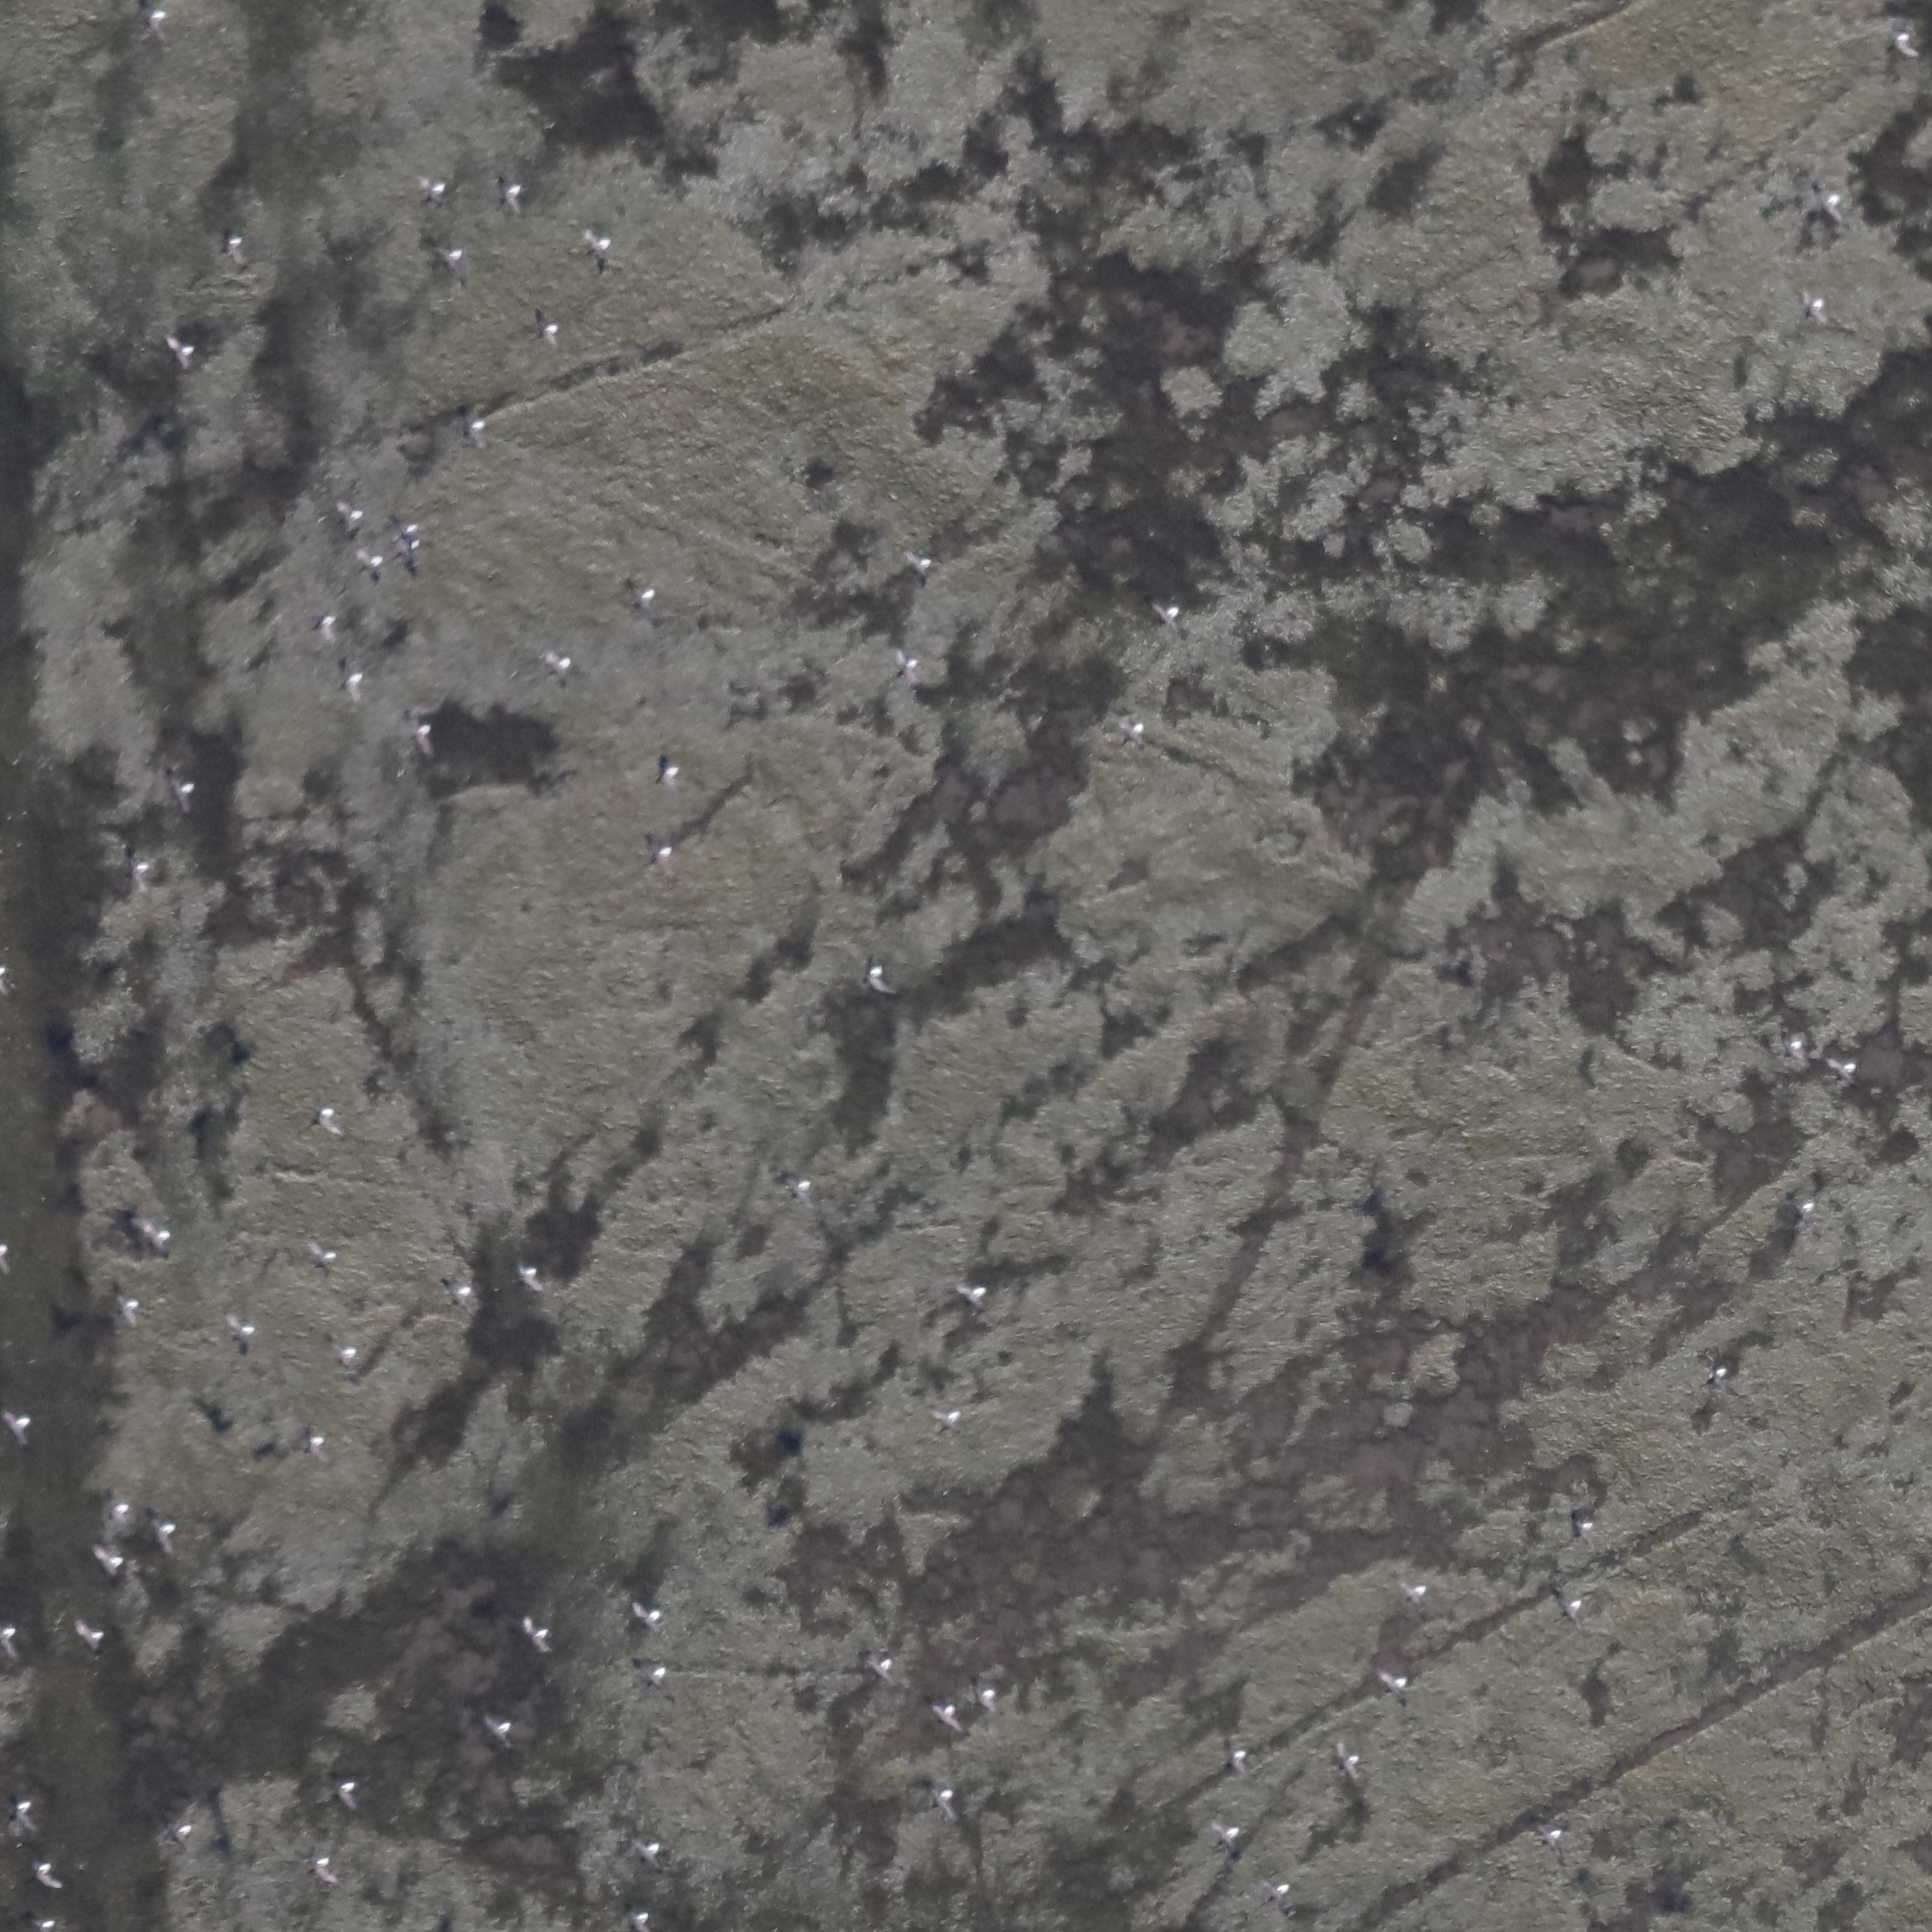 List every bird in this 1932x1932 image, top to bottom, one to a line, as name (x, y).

brant (152, 16)
brant (1901, 46)
brant (502, 192)
brant (434, 197)
brant (1828, 208)
brant (593, 242)
brant (231, 251)
brant (451, 255)
brant (1806, 309)
brant (549, 330)
brant (194, 346)
brant (472, 430)
brant (349, 517)
brant (404, 540)
brant (409, 563)
brant (919, 569)
brant (365, 574)
brant (636, 600)
brant (1167, 619)
brant (316, 632)
brant (549, 663)
brant (905, 668)
brant (352, 684)
brant (1134, 731)
brant (422, 739)
brant (666, 771)
brant (181, 784)
brant (658, 850)
brant (134, 863)
brant (876, 988)
brant (1789, 1047)
brant (1846, 1073)
brant (316, 1117)
brant (803, 1195)
brant (1807, 1216)
brant (153, 1245)
brant (326, 1256)
brant (530, 1280)
brant (981, 1292)
brant (462, 1295)
brant (121, 1311)
brant (247, 1332)
brant (334, 1350)
brant (1718, 1379)
brant (947, 1418)
brant (9, 1424)
brant (308, 1445)
brant (116, 1518)
brant (1584, 1524)
brant (165, 1536)
brant (106, 1565)
brant (1408, 1587)
brant (1566, 1612)
brant (646, 1615)
brant (3, 1636)
brant (90, 1636)
brant (533, 1637)
brant (885, 1667)
brant (656, 1673)
brant (1391, 1692)
brant (989, 1702)
brant (947, 1720)
brant (501, 1730)
brant (1233, 1759)
brant (1356, 1767)
brant (337, 1794)
brant (944, 1802)
brant (17, 1814)
brant (177, 1833)
brant (1228, 1839)
brant (1556, 1841)
brant (648, 1854)
brant (321, 1865)
brant (37, 1872)
brant (1281, 1893)
brant (633, 1922)
brant (48, 1932)